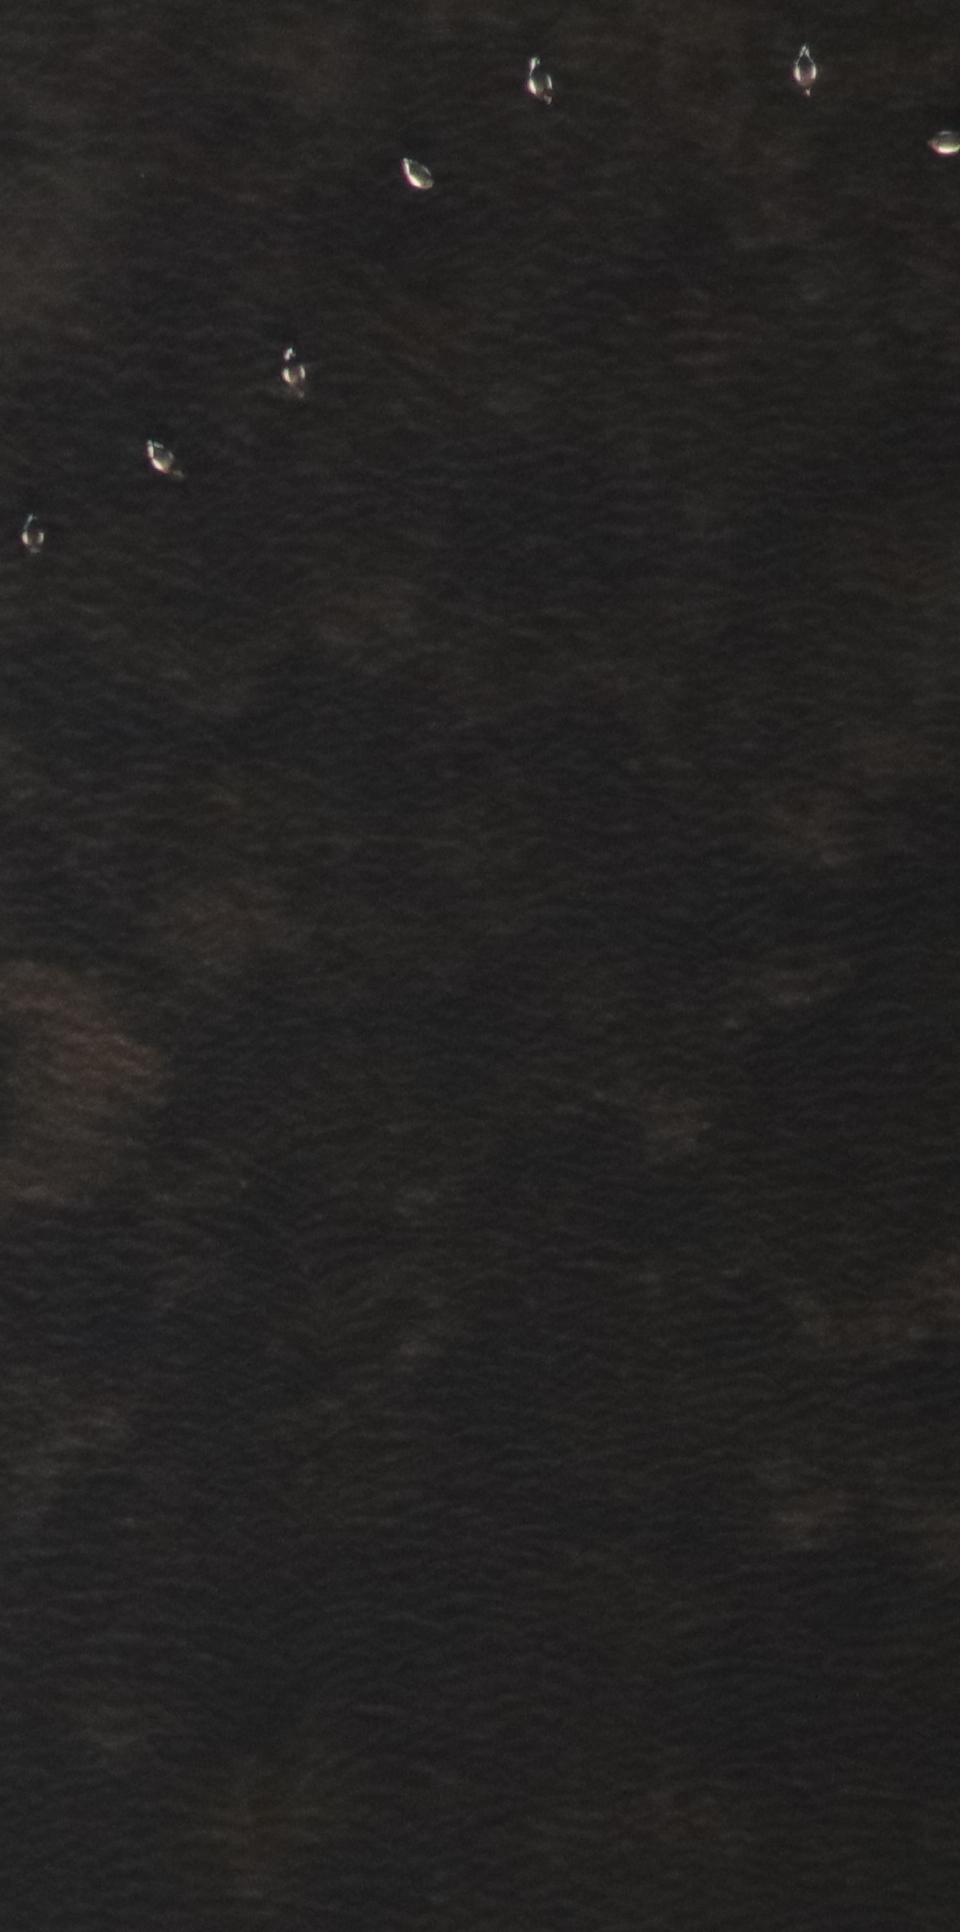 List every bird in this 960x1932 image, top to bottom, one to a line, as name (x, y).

brant (805, 71)
brant (538, 81)
brant (944, 143)
brant (417, 174)
brant (293, 371)
brant (165, 457)
brant (33, 534)